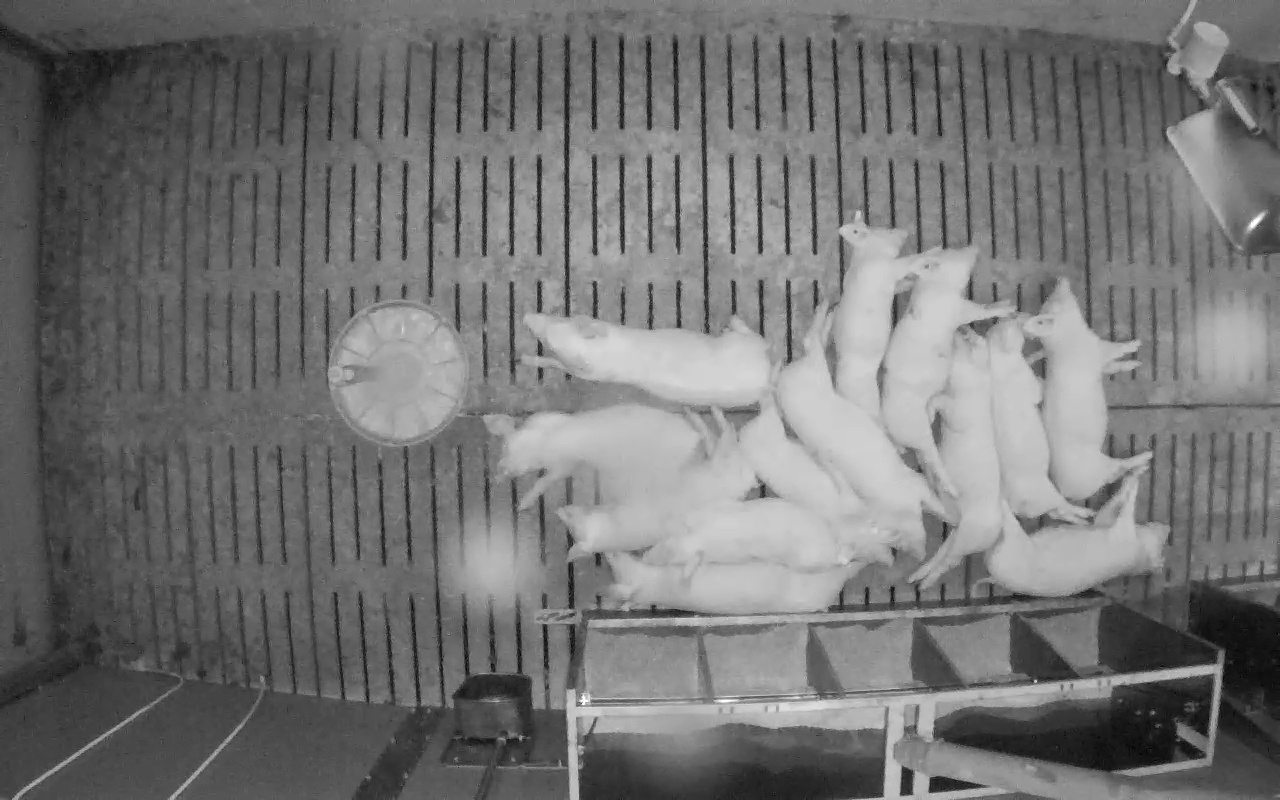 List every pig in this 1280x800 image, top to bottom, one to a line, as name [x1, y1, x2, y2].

pig [832, 210, 946, 456]
pig [883, 240, 1020, 500]
pig [1020, 277, 1152, 499]
pig [773, 297, 957, 560]
pig [984, 308, 1098, 525]
pig [519, 310, 779, 410]
pig [907, 325, 1004, 591]
pig [736, 390, 897, 569]
pig [480, 403, 703, 512]
pig [555, 404, 763, 563]
pig [972, 466, 1173, 602]
pig [640, 497, 840, 581]
pig [604, 548, 873, 614]